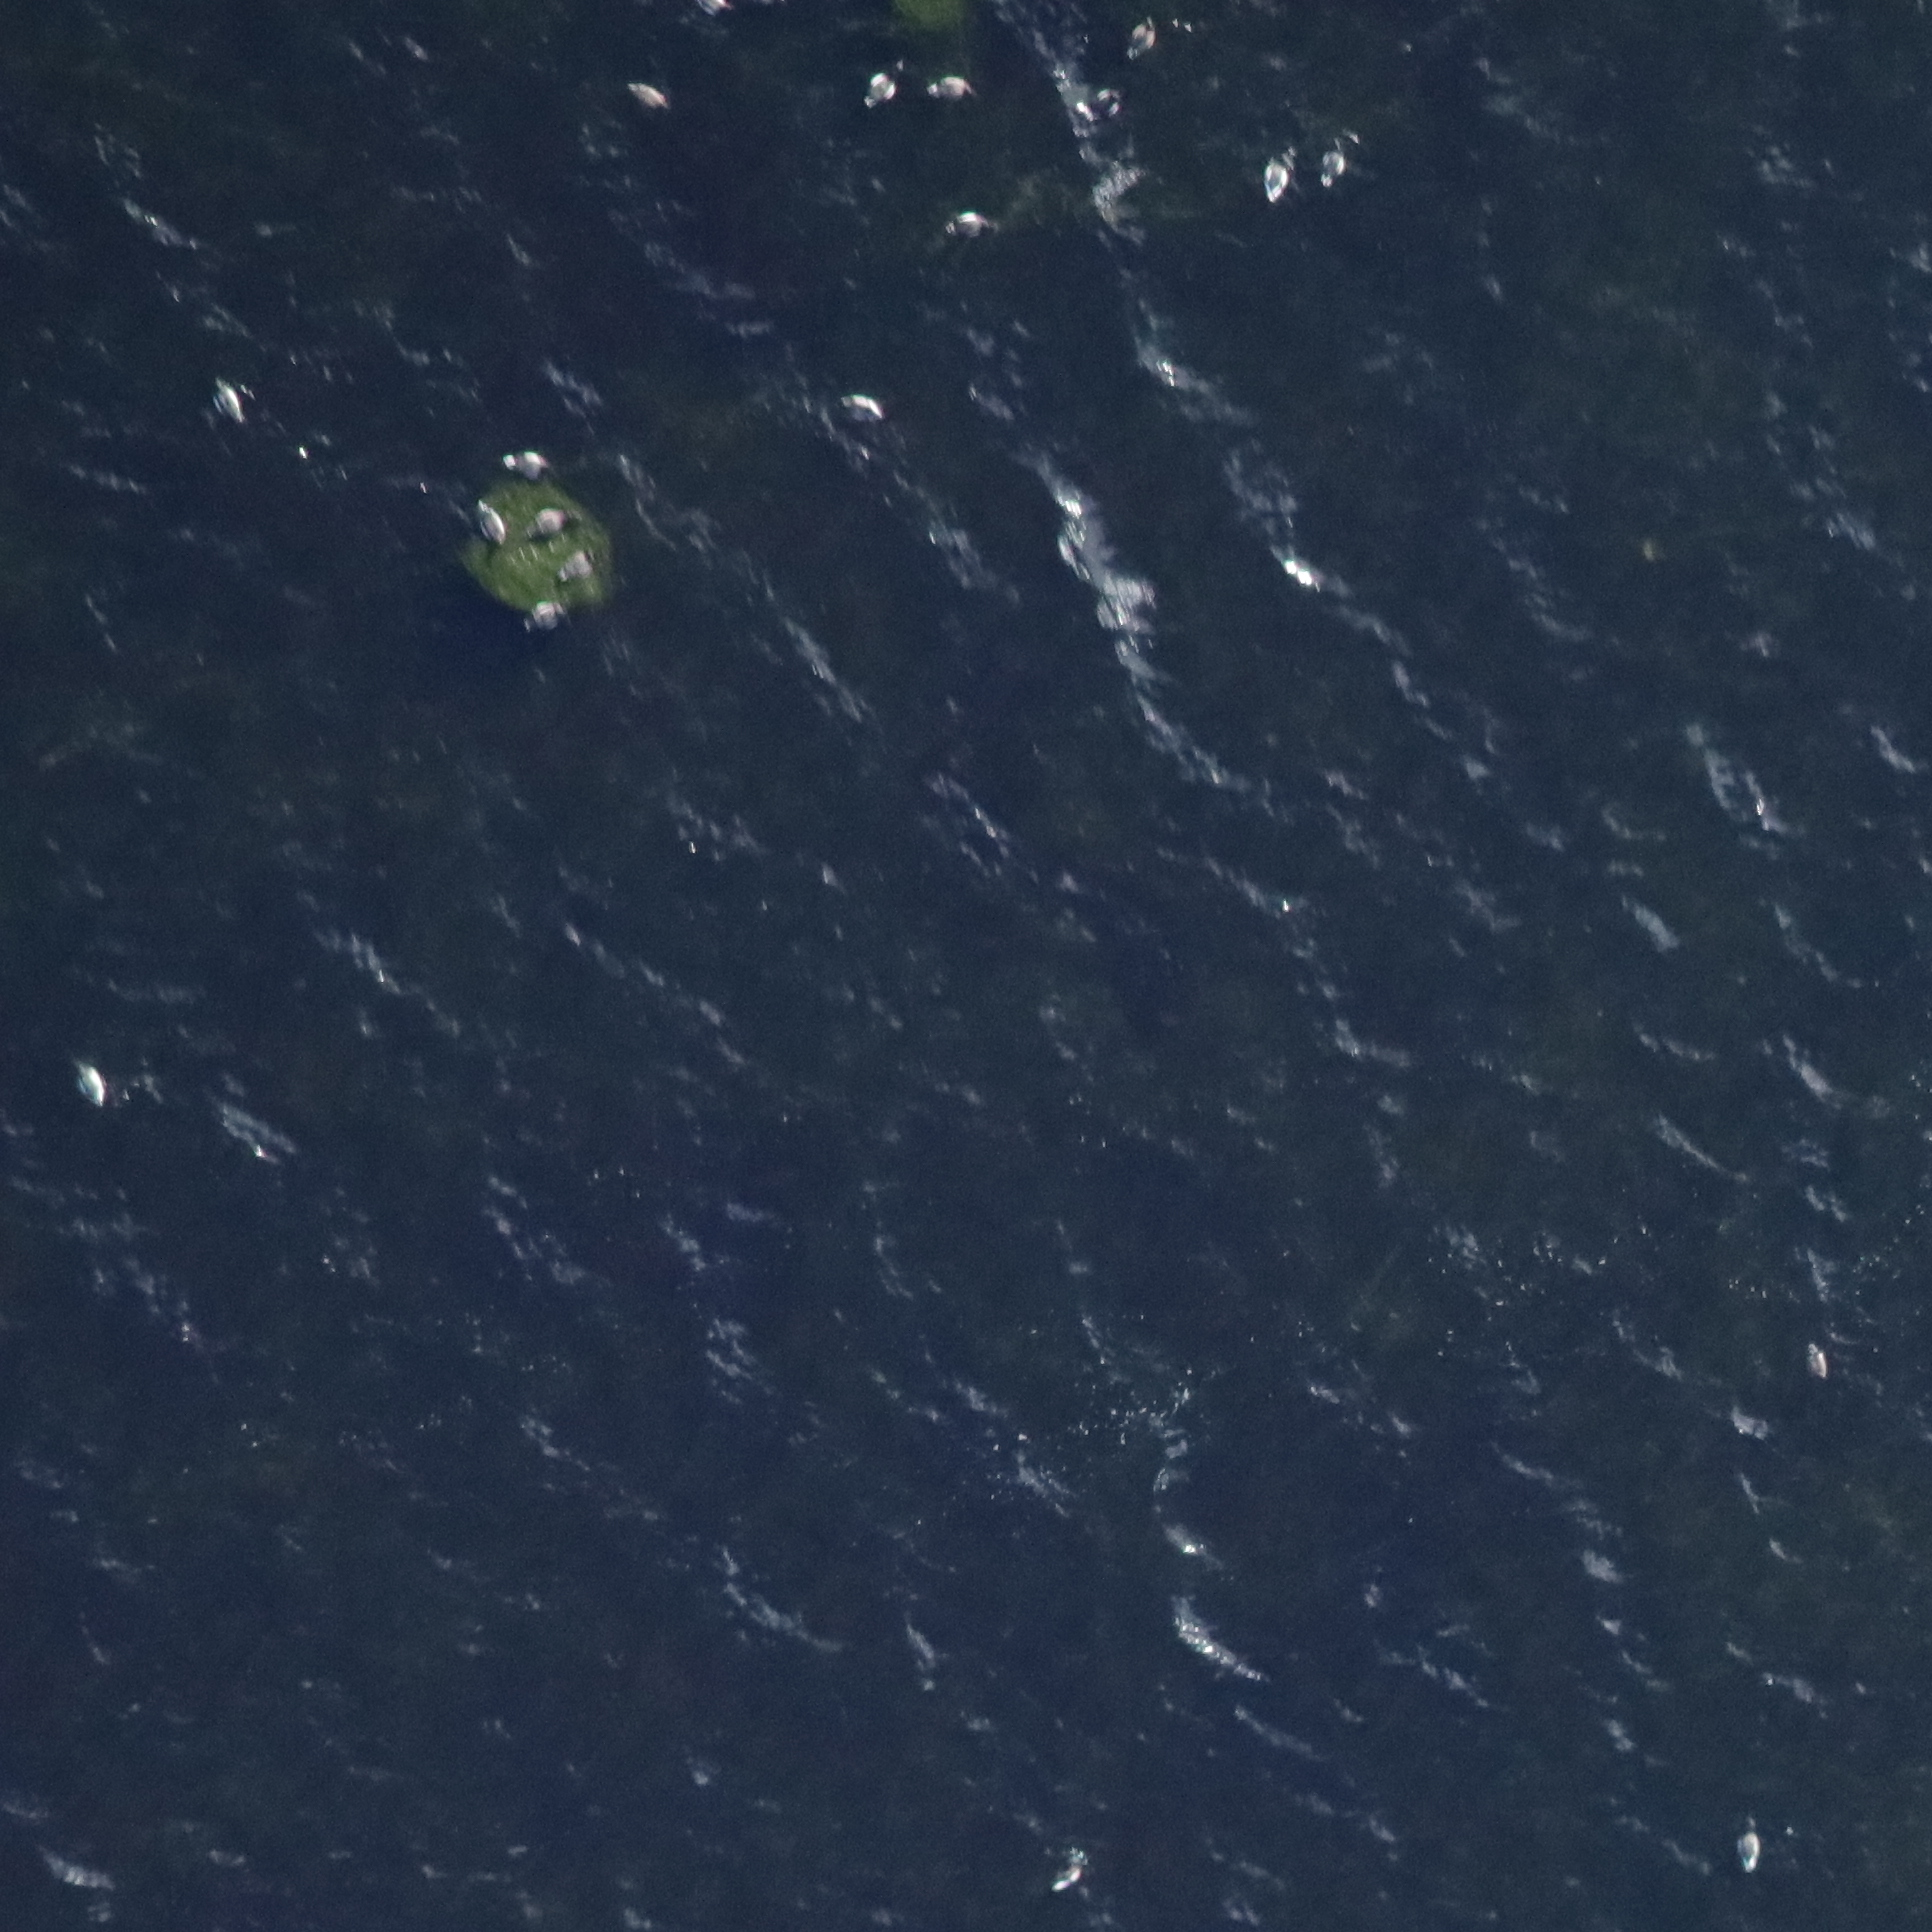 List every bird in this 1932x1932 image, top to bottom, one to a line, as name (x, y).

brant (716, 5)
brant (1141, 38)
brant (880, 88)
brant (955, 88)
brant (649, 99)
brant (1105, 108)
brant (1333, 165)
brant (1272, 179)
brant (969, 226)
brant (226, 400)
brant (861, 411)
brant (526, 469)
brant (551, 524)
brant (490, 526)
brant (578, 566)
brant (543, 617)
brant (90, 1083)
brant (1817, 1360)
brant (1751, 1847)
brant (1067, 1874)